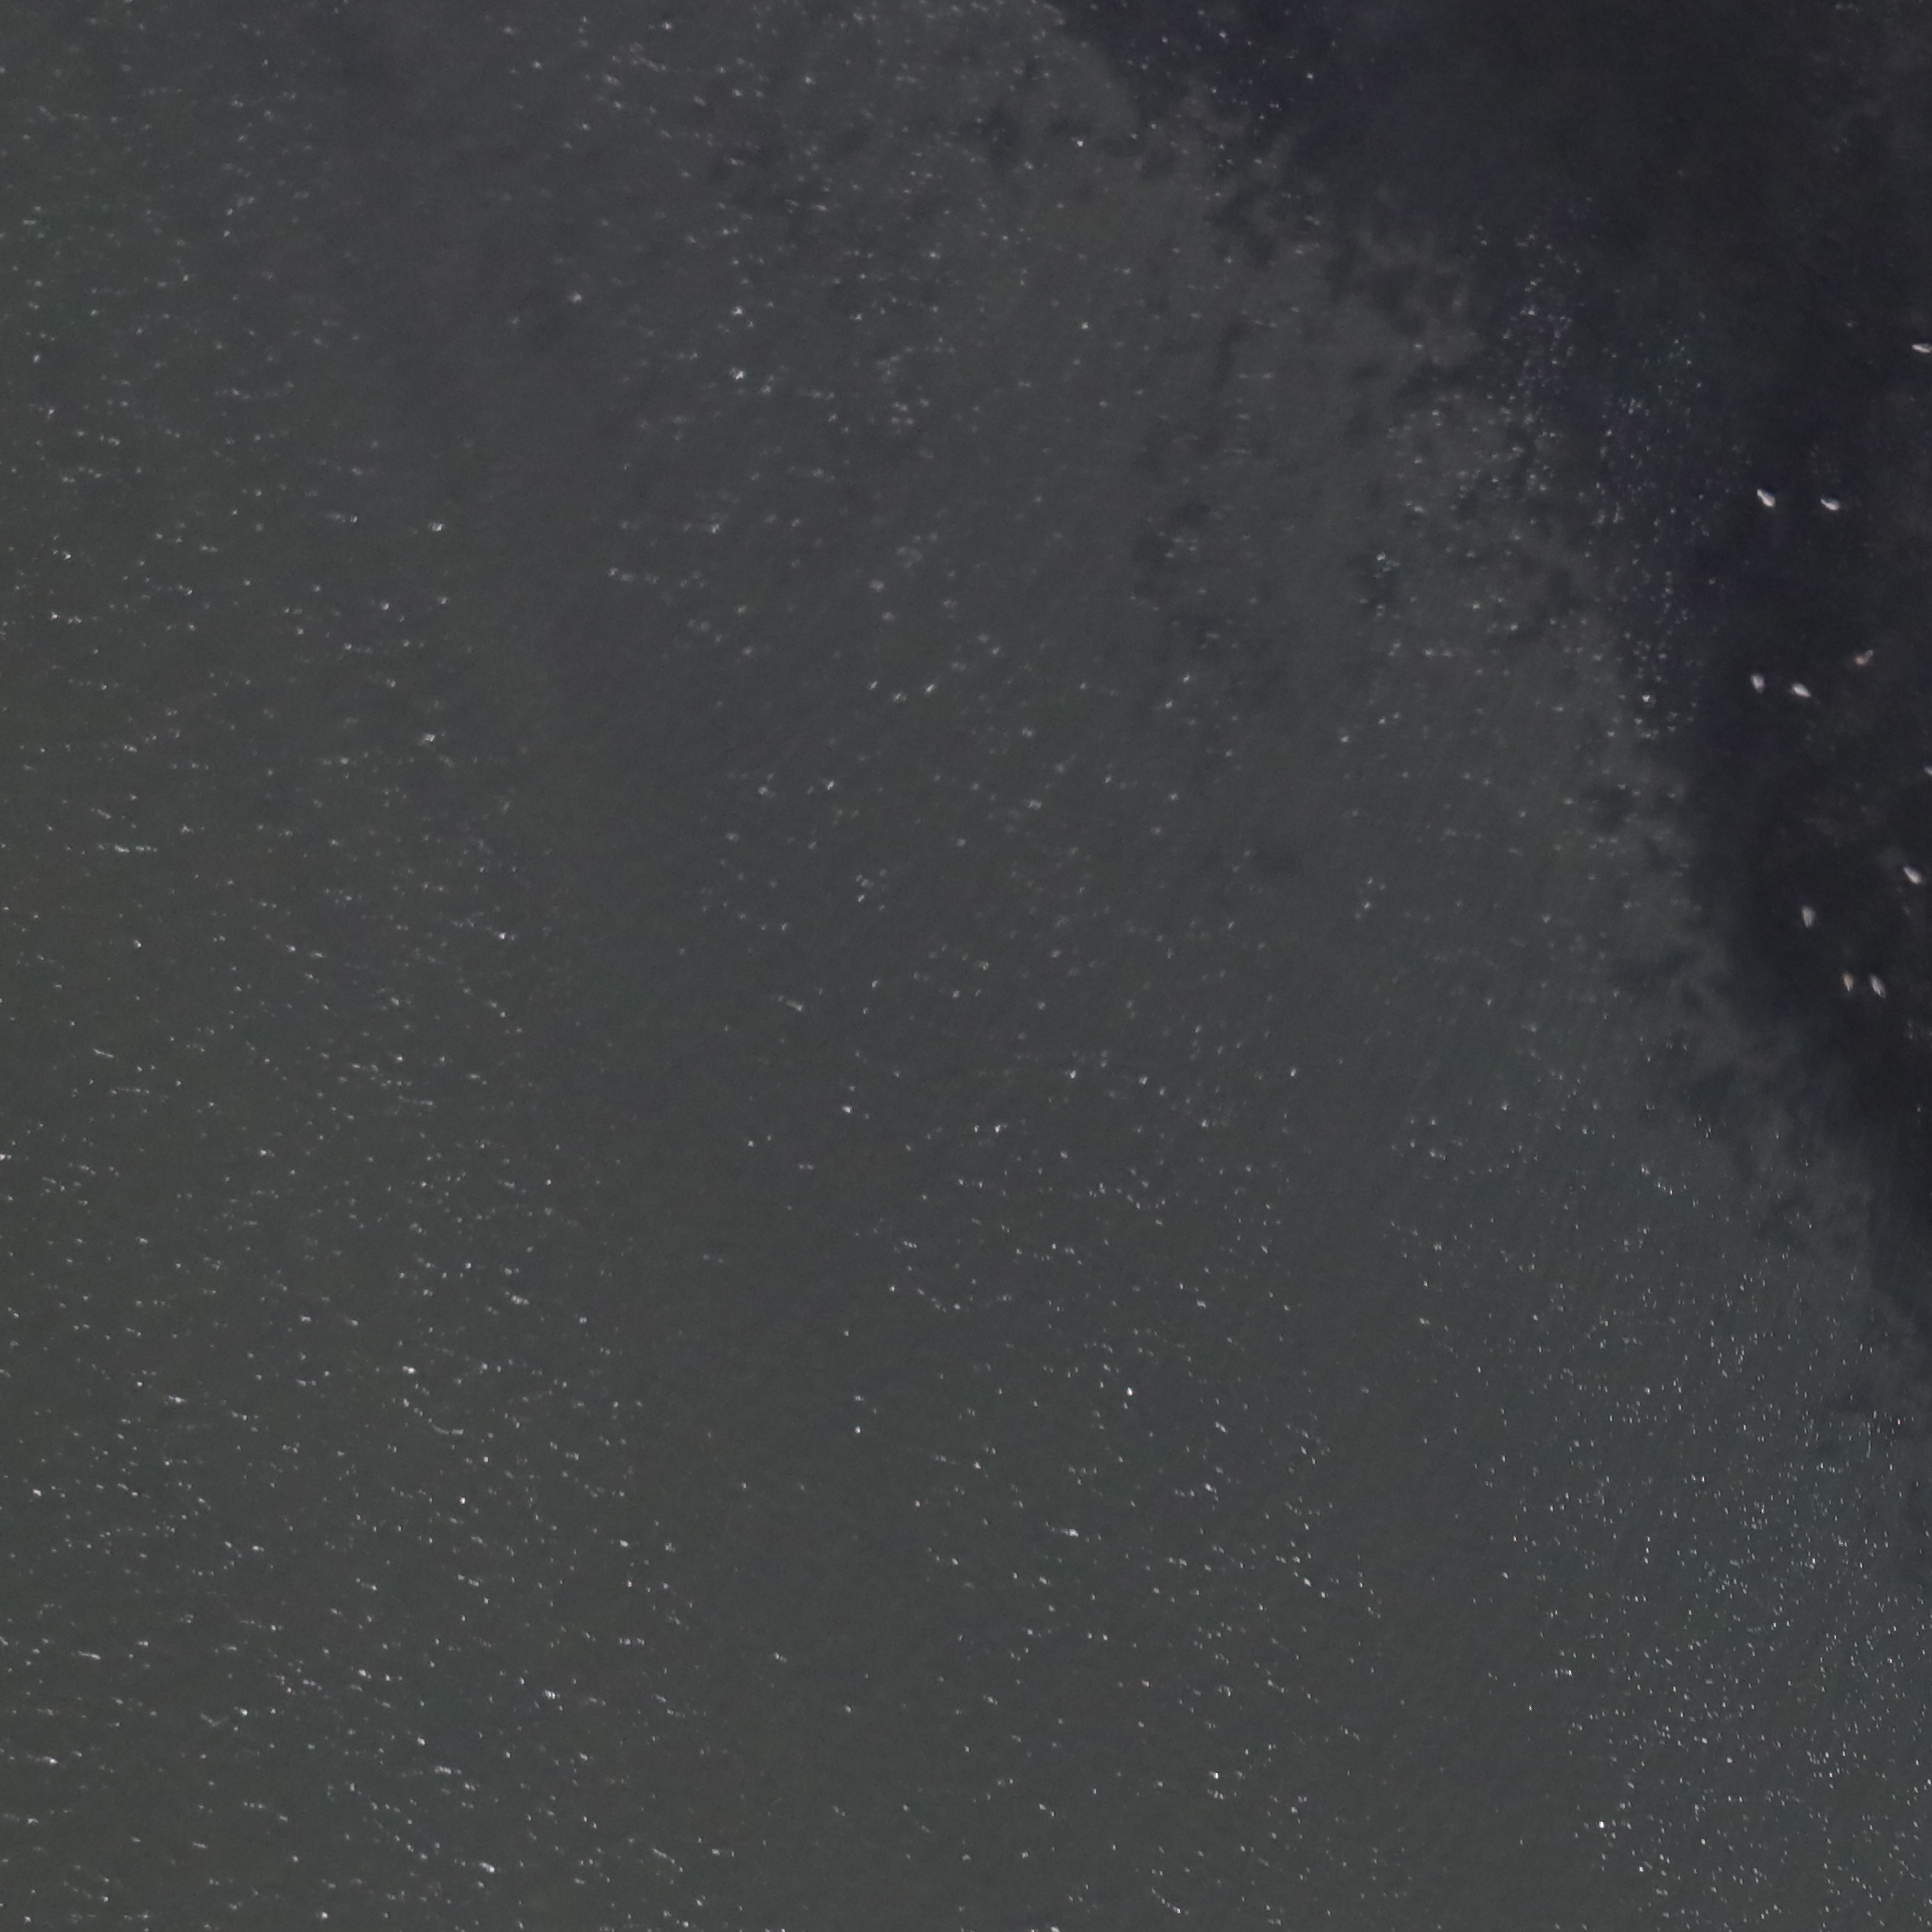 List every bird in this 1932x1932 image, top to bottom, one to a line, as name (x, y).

other bird (1926, 345)
other bird (1771, 495)
other bird (1836, 500)
other bird (1864, 661)
other bird (1759, 683)
other bird (1804, 689)
other bird (1918, 876)
other bird (1806, 920)
other bird (1849, 984)
other bird (1881, 987)